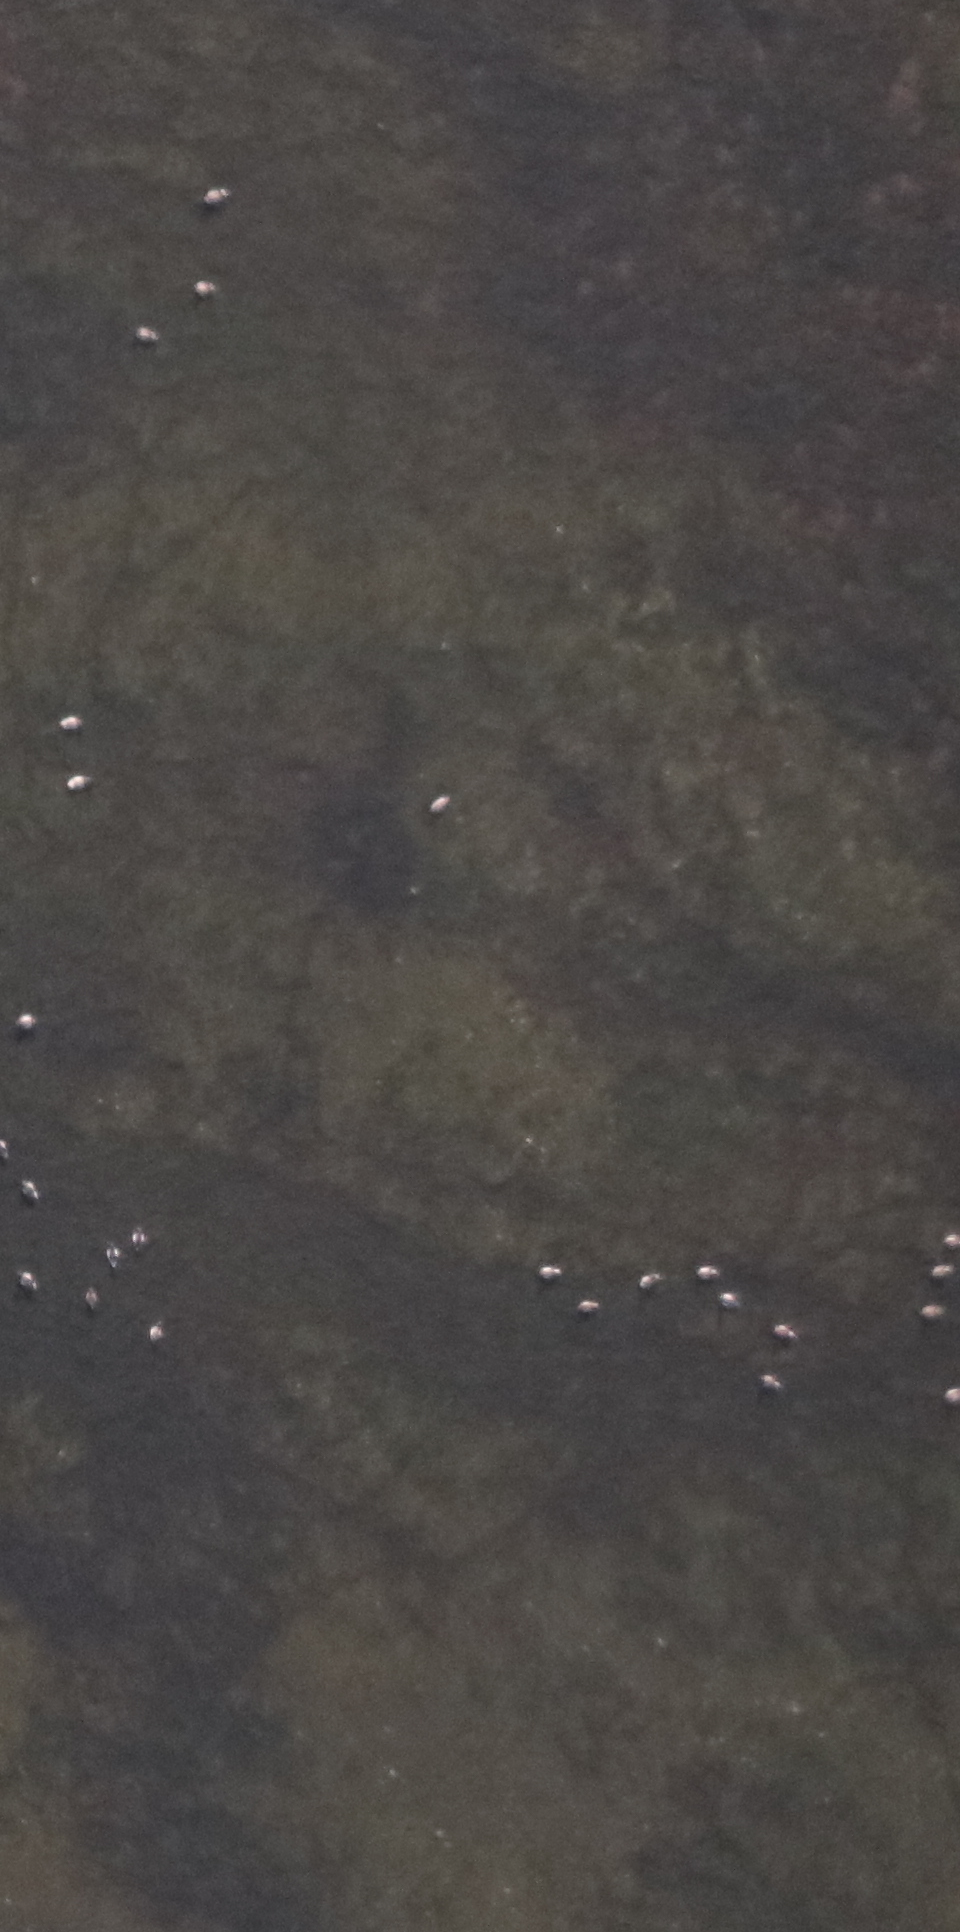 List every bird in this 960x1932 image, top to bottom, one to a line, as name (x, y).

brant (210, 192)
brant (204, 295)
brant (149, 342)
brant (80, 718)
brant (81, 781)
brant (444, 802)
brant (37, 1022)
brant (5, 1143)
brant (33, 1185)
brant (149, 1231)
brant (953, 1233)
brant (122, 1246)
brant (543, 1263)
brant (946, 1266)
brant (702, 1278)
brant (32, 1280)
brant (658, 1286)
brant (98, 1293)
brant (724, 1308)
brant (605, 1311)
brant (927, 1315)
brant (159, 1335)
brant (782, 1339)
brant (777, 1395)
brant (958, 1397)